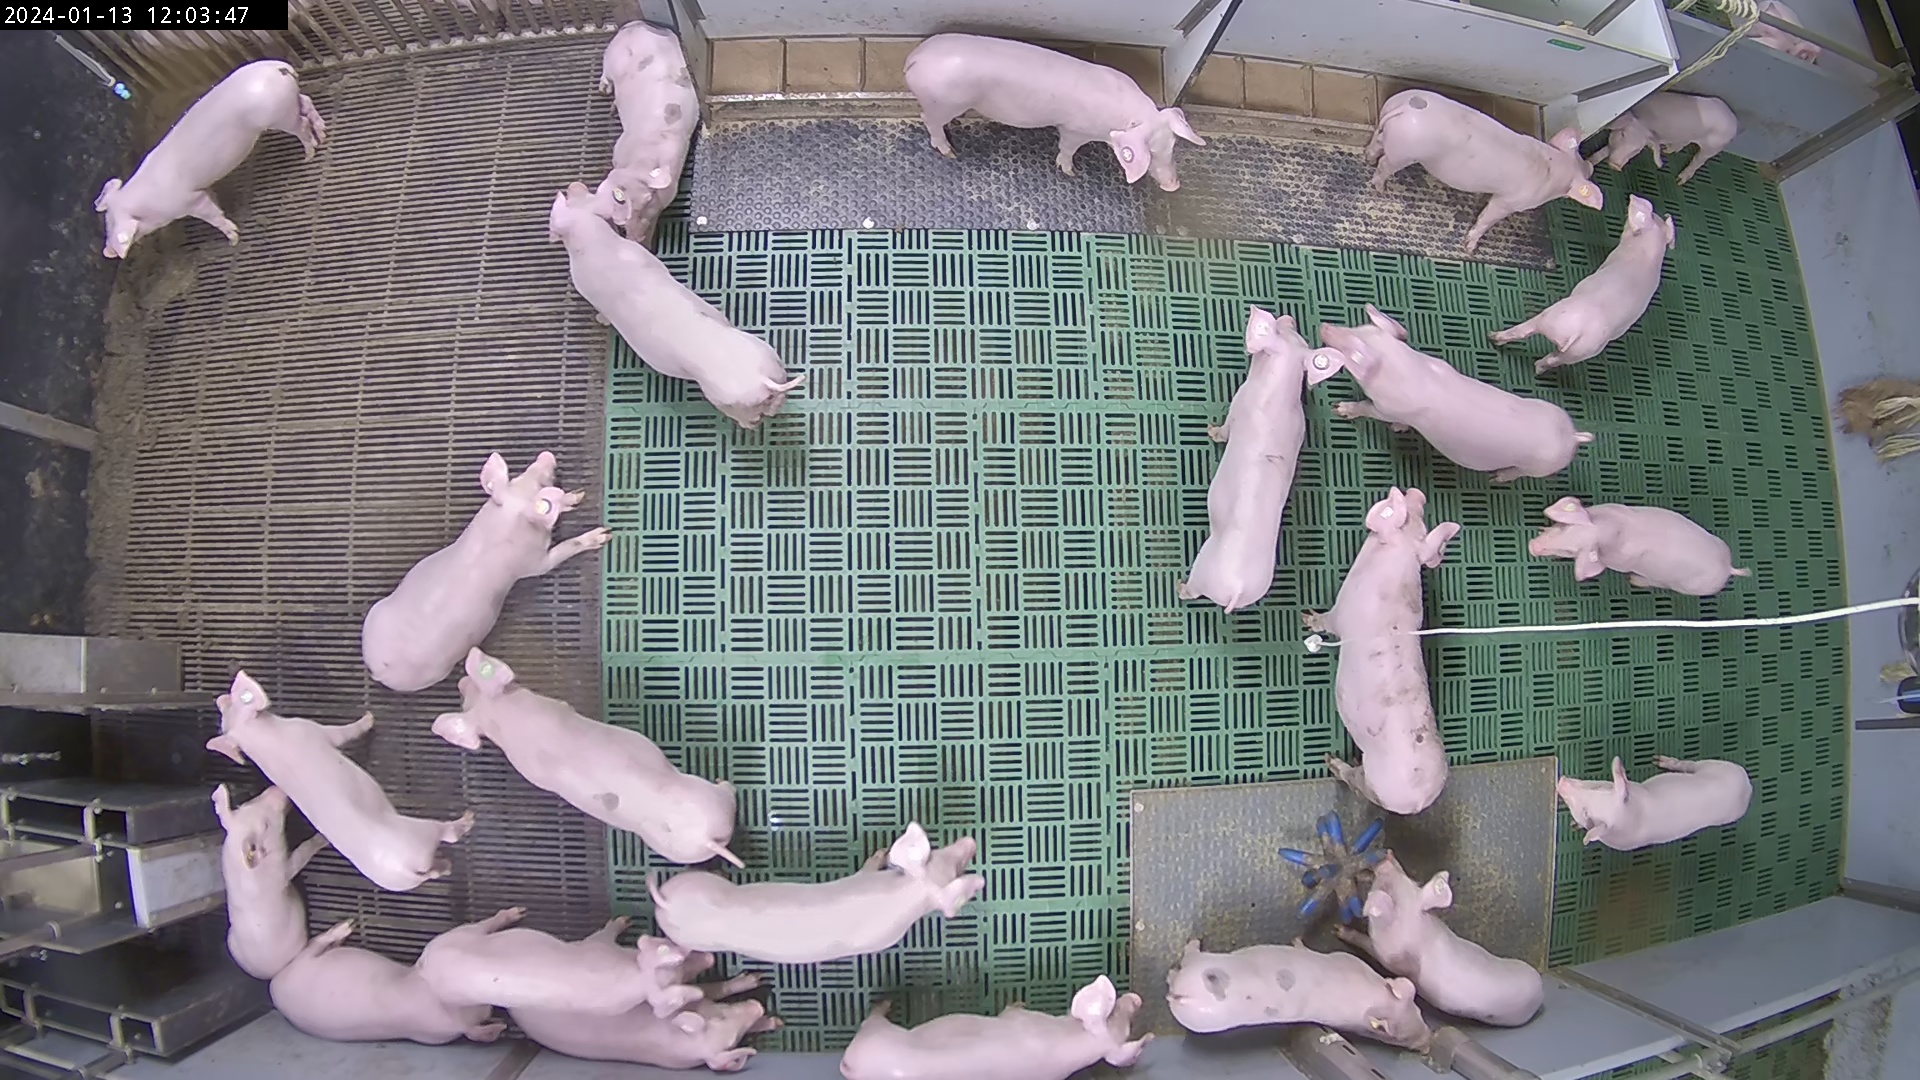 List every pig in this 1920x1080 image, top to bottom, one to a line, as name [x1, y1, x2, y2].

pig [132, 0, 314, 63]
pig [1727, 2, 1805, 44]
pig [1742, 2, 1822, 62]
pig [597, 18, 703, 251]
pig [902, 34, 1206, 191]
pig [94, 57, 326, 258]
pig [1365, 88, 1603, 254]
pig [1586, 92, 1737, 186]
pig [549, 177, 801, 433]
pig [1490, 195, 1677, 371]
pig [1317, 304, 1595, 479]
pig [1175, 305, 1347, 616]
pig [361, 447, 614, 693]
pig [1302, 486, 1459, 817]
pig [1526, 495, 1754, 600]
pig [426, 646, 752, 874]
pig [205, 673, 472, 895]
pig [1552, 753, 1756, 850]
pig [211, 779, 330, 980]
pig [647, 822, 984, 968]
pig [1333, 845, 1544, 1026]
pig [413, 906, 715, 1018]
pig [270, 916, 506, 1046]
pig [1161, 937, 1430, 1054]
pig [841, 974, 1155, 1080]
pig [502, 975, 783, 1071]